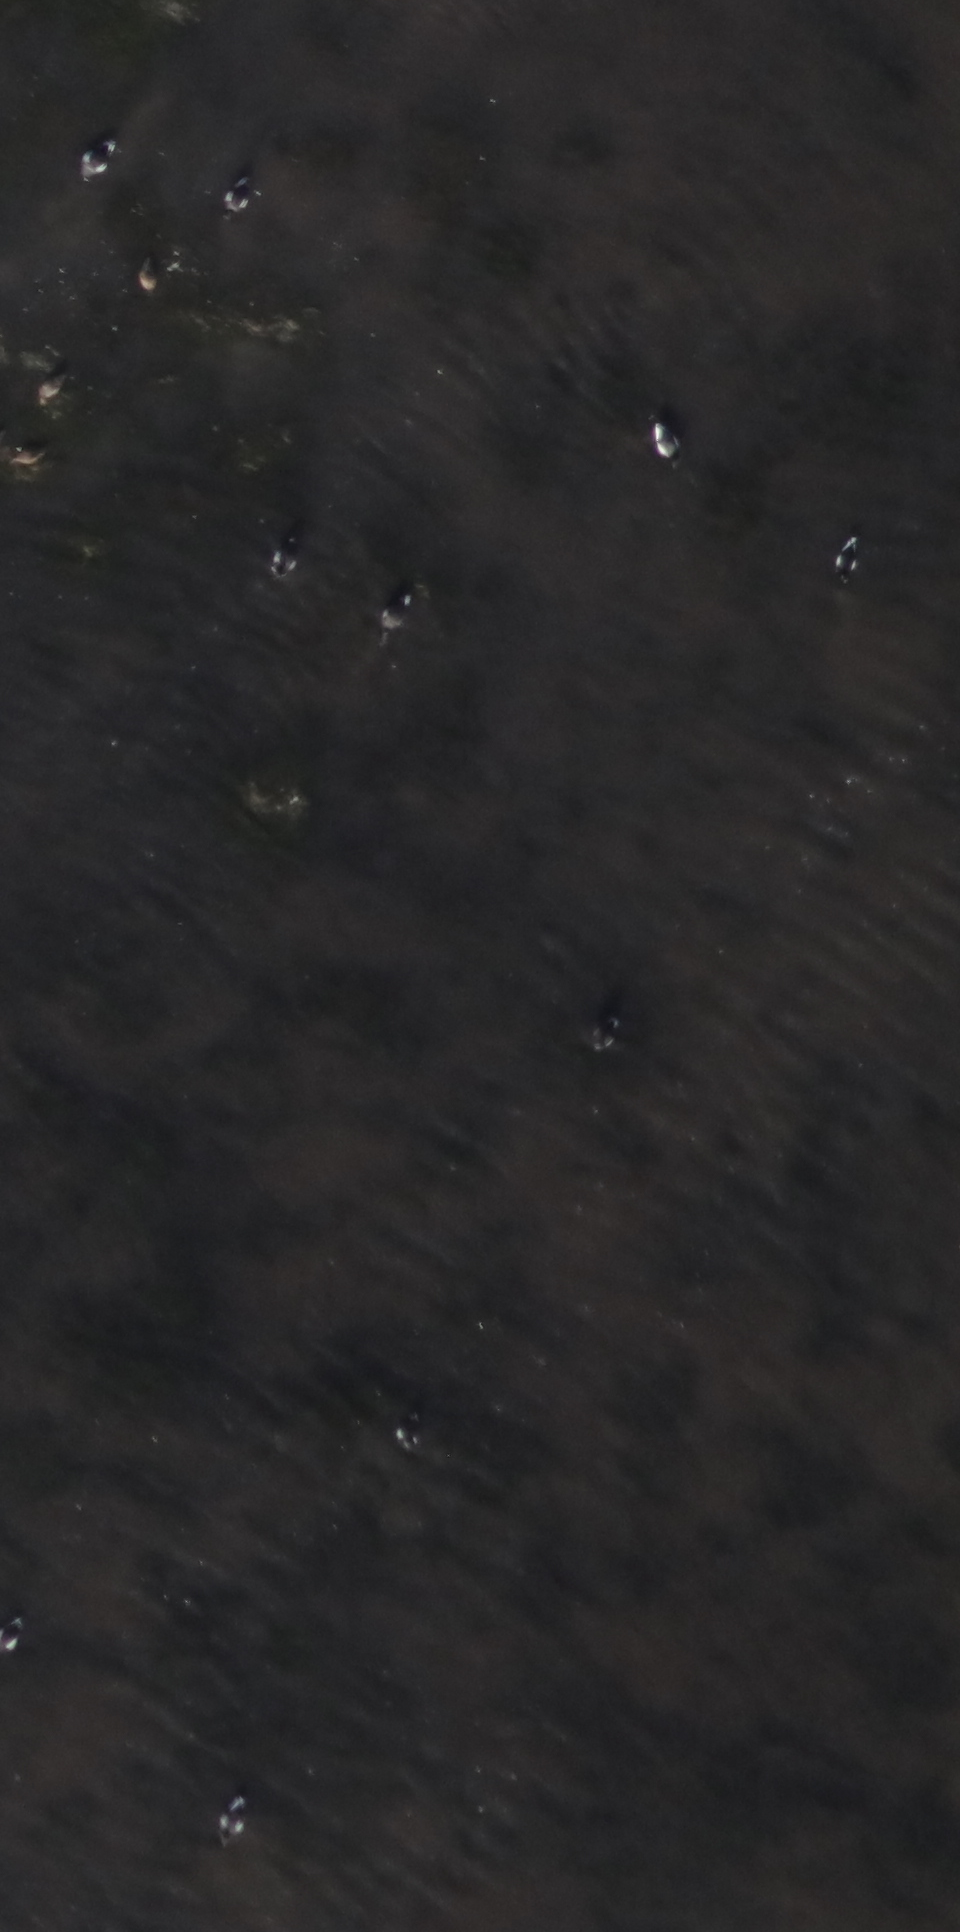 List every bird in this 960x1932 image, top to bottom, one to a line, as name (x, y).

brant (95, 160)
brant (236, 187)
other bird (145, 278)
other bird (52, 384)
brant (665, 443)
other bird (32, 459)
brant (846, 564)
brant (286, 566)
brant (396, 616)
brant (606, 1032)
brant (408, 1435)
brant (6, 1637)
brant (231, 1820)